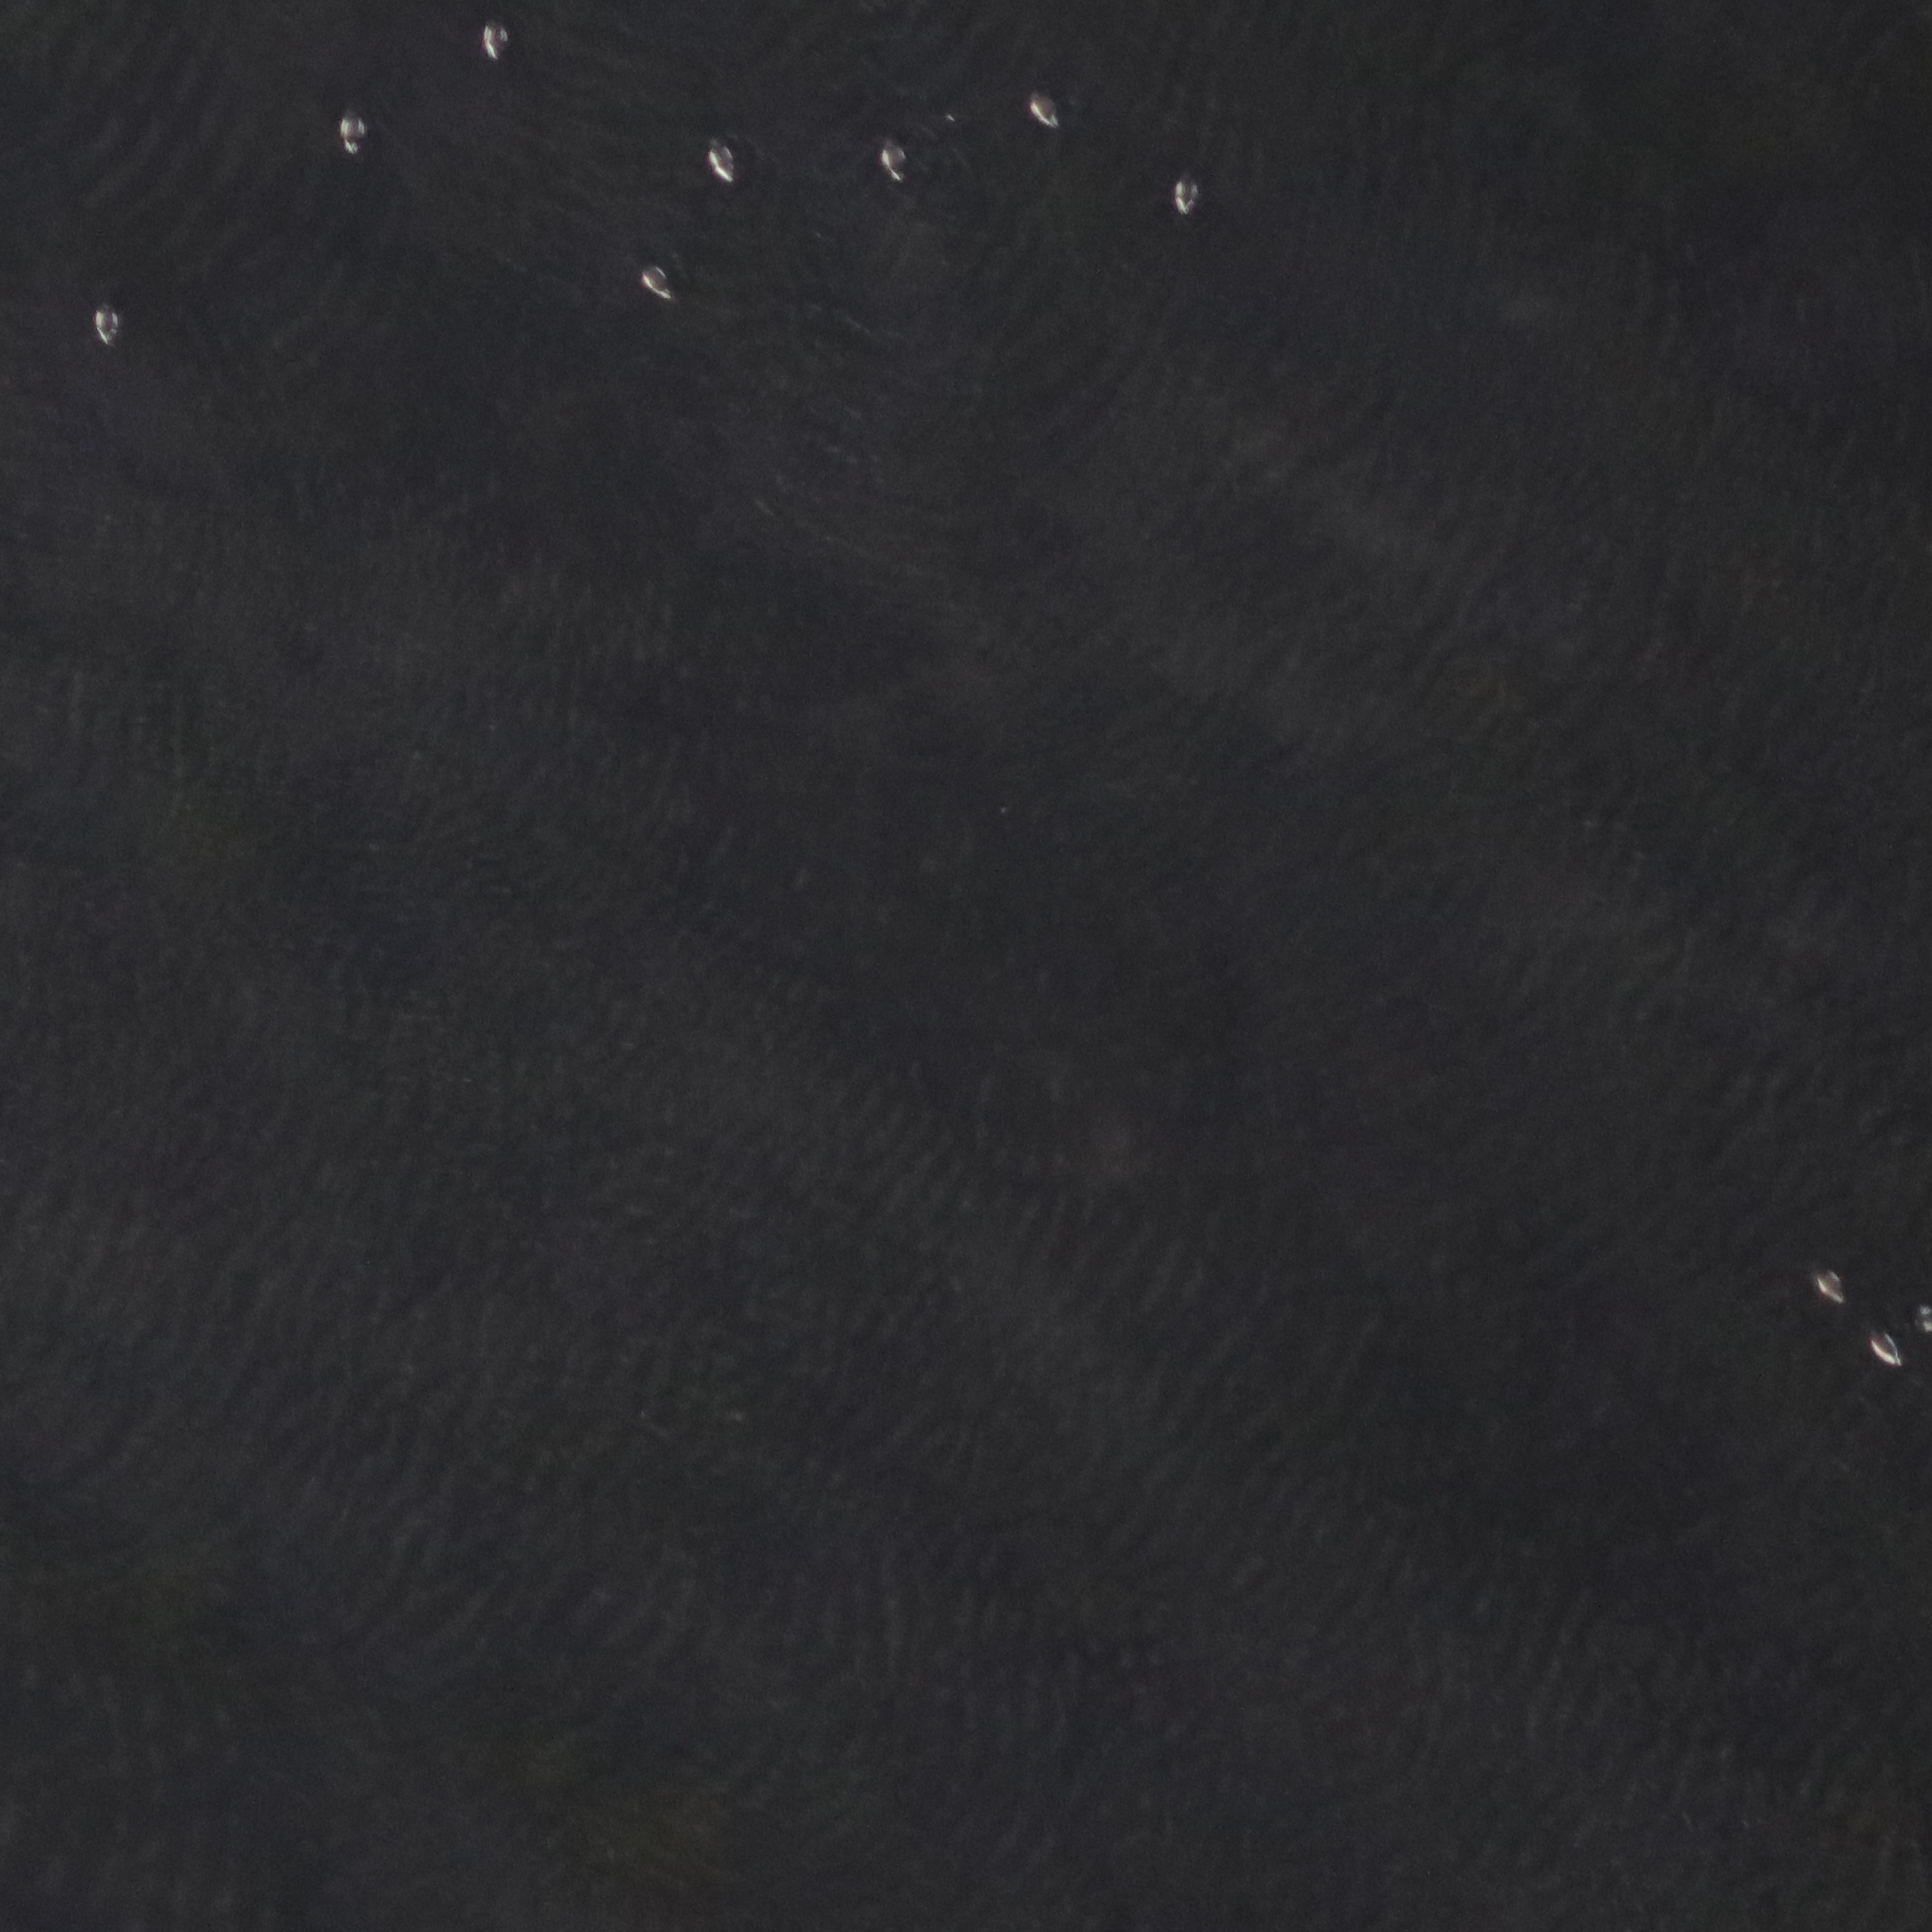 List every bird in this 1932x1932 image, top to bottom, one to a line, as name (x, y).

brant (494, 36)
brant (1046, 107)
brant (353, 132)
brant (722, 156)
brant (893, 156)
brant (1186, 193)
brant (657, 281)
brant (106, 323)
brant (1828, 1284)
brant (1884, 1346)